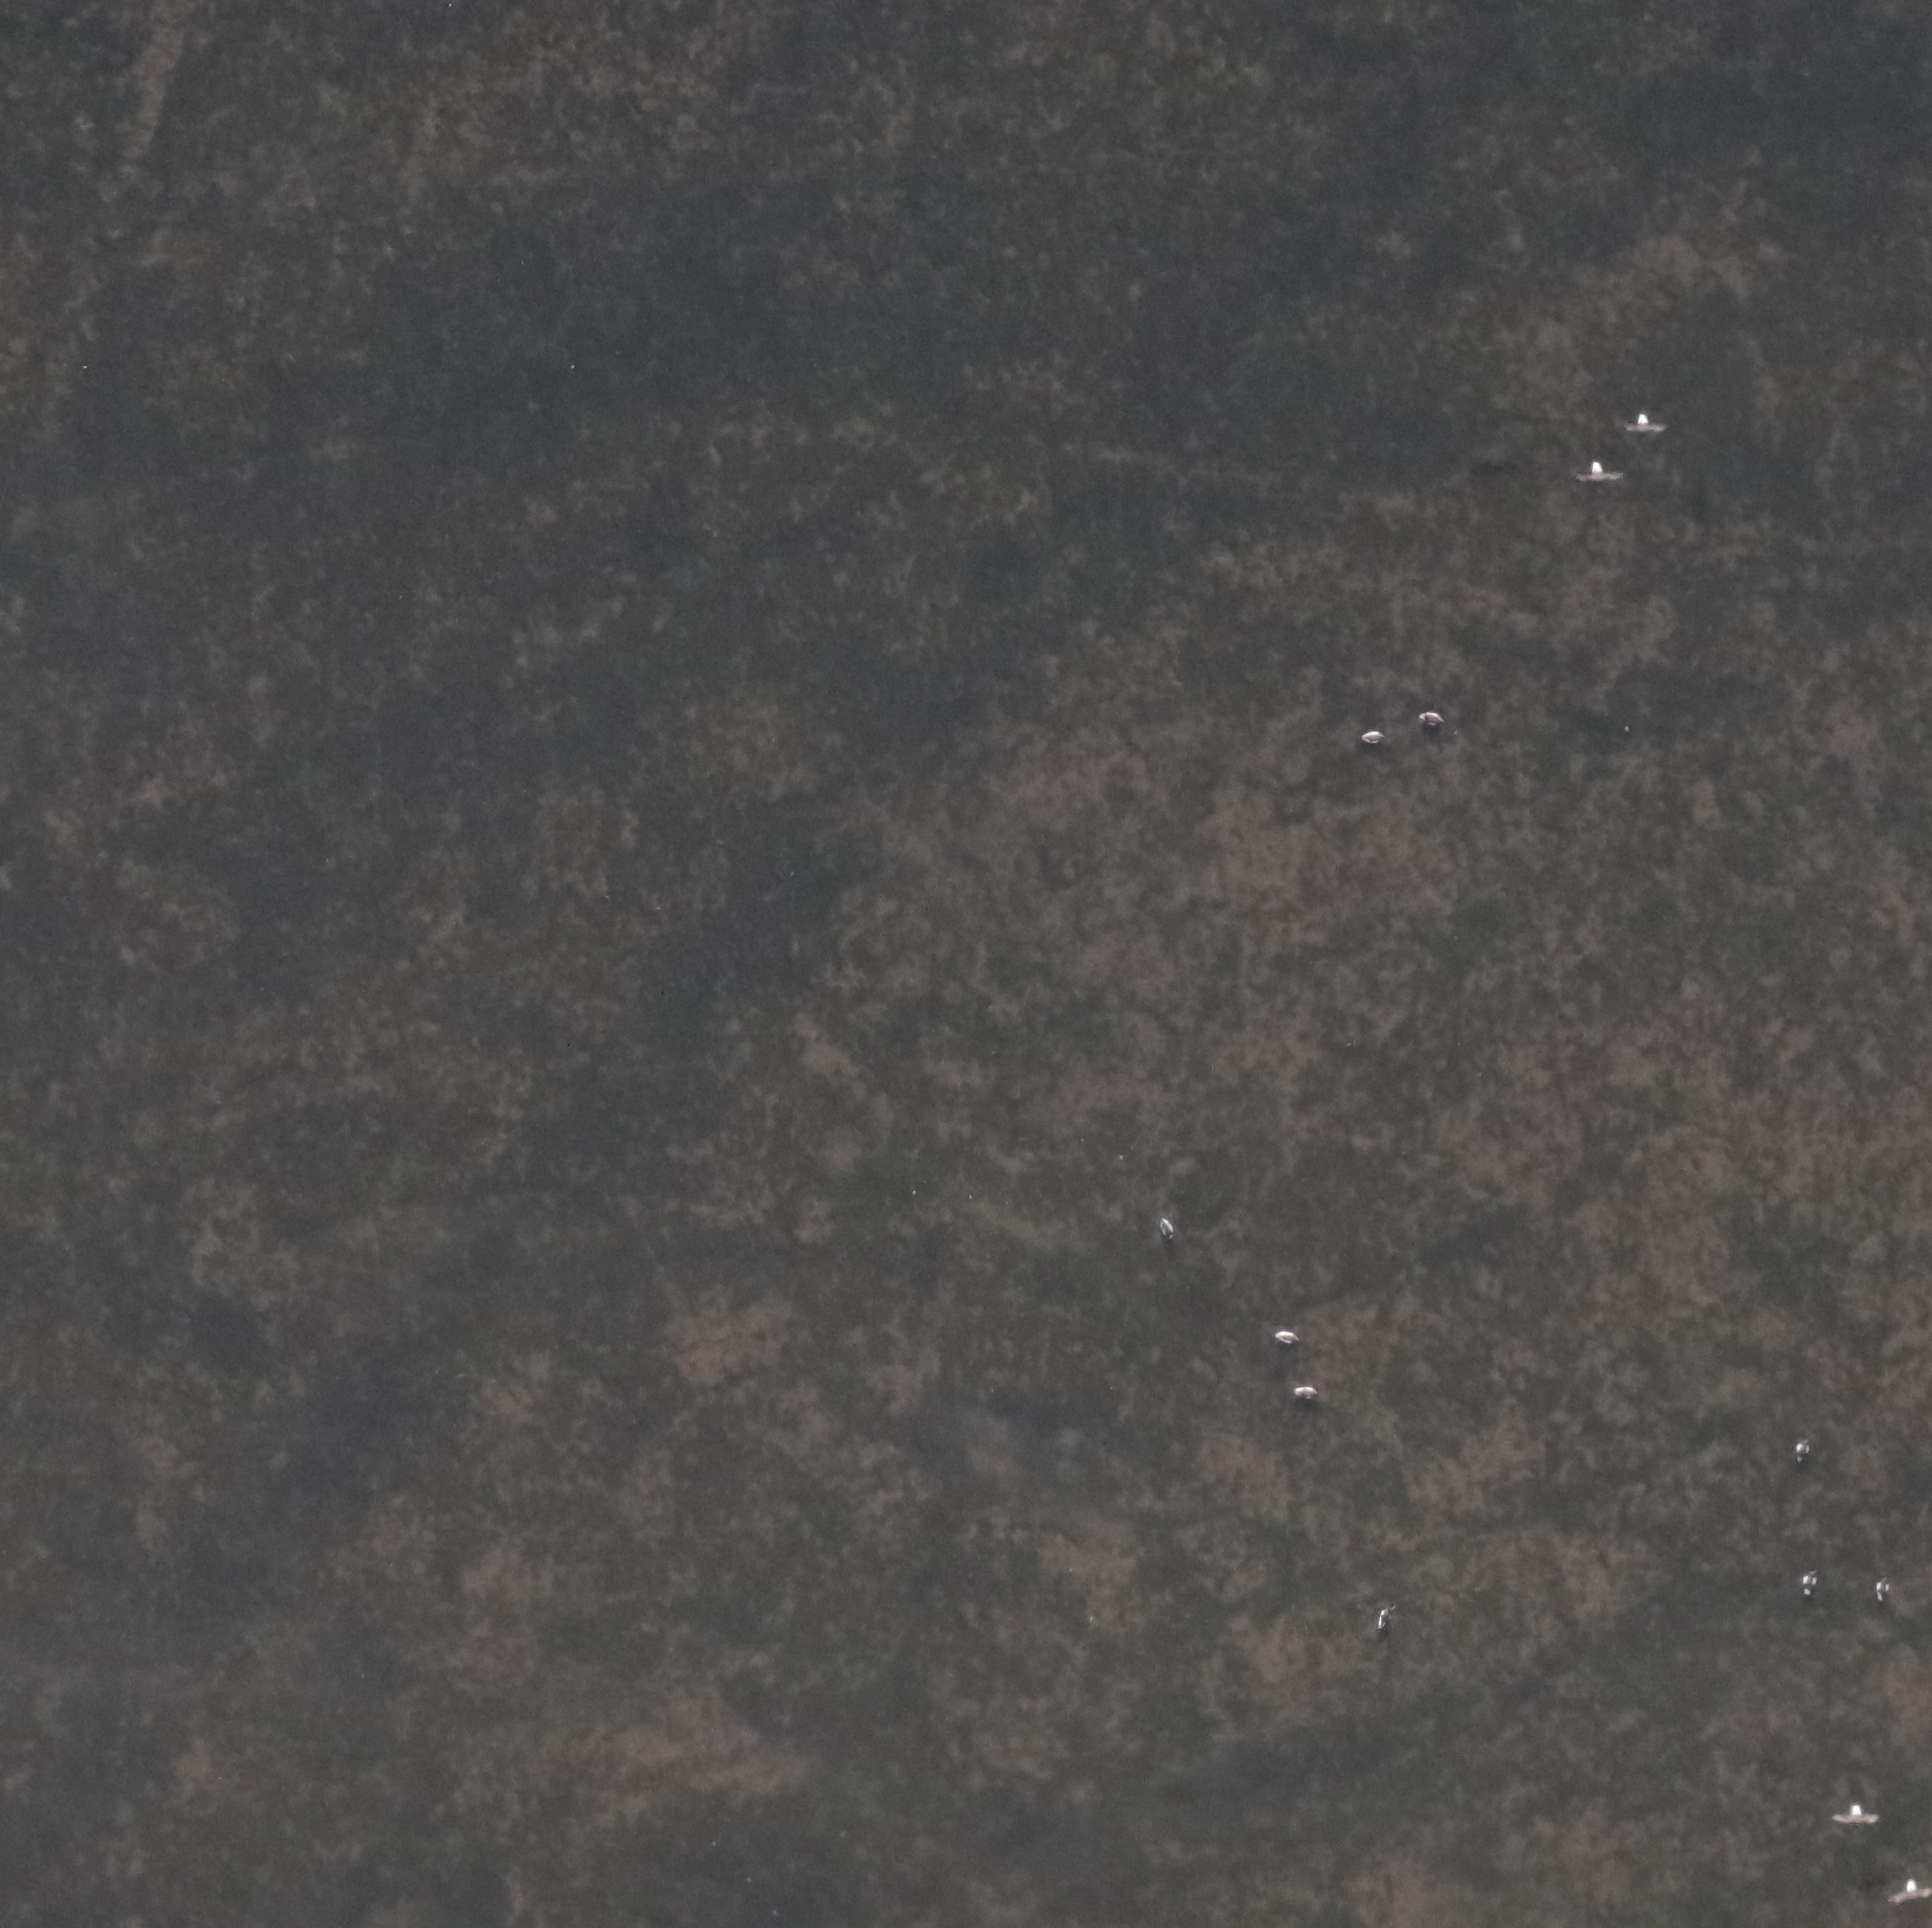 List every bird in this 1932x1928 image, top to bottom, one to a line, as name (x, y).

brant (1650, 418)
brant (1598, 473)
brant (1438, 722)
brant (1375, 739)
brant (1177, 1230)
brant (1289, 1328)
brant (1313, 1387)
brant (1803, 1454)
brant (1804, 1580)
brant (1890, 1593)
brant (1391, 1618)
brant (1865, 1809)
brant (1915, 1891)